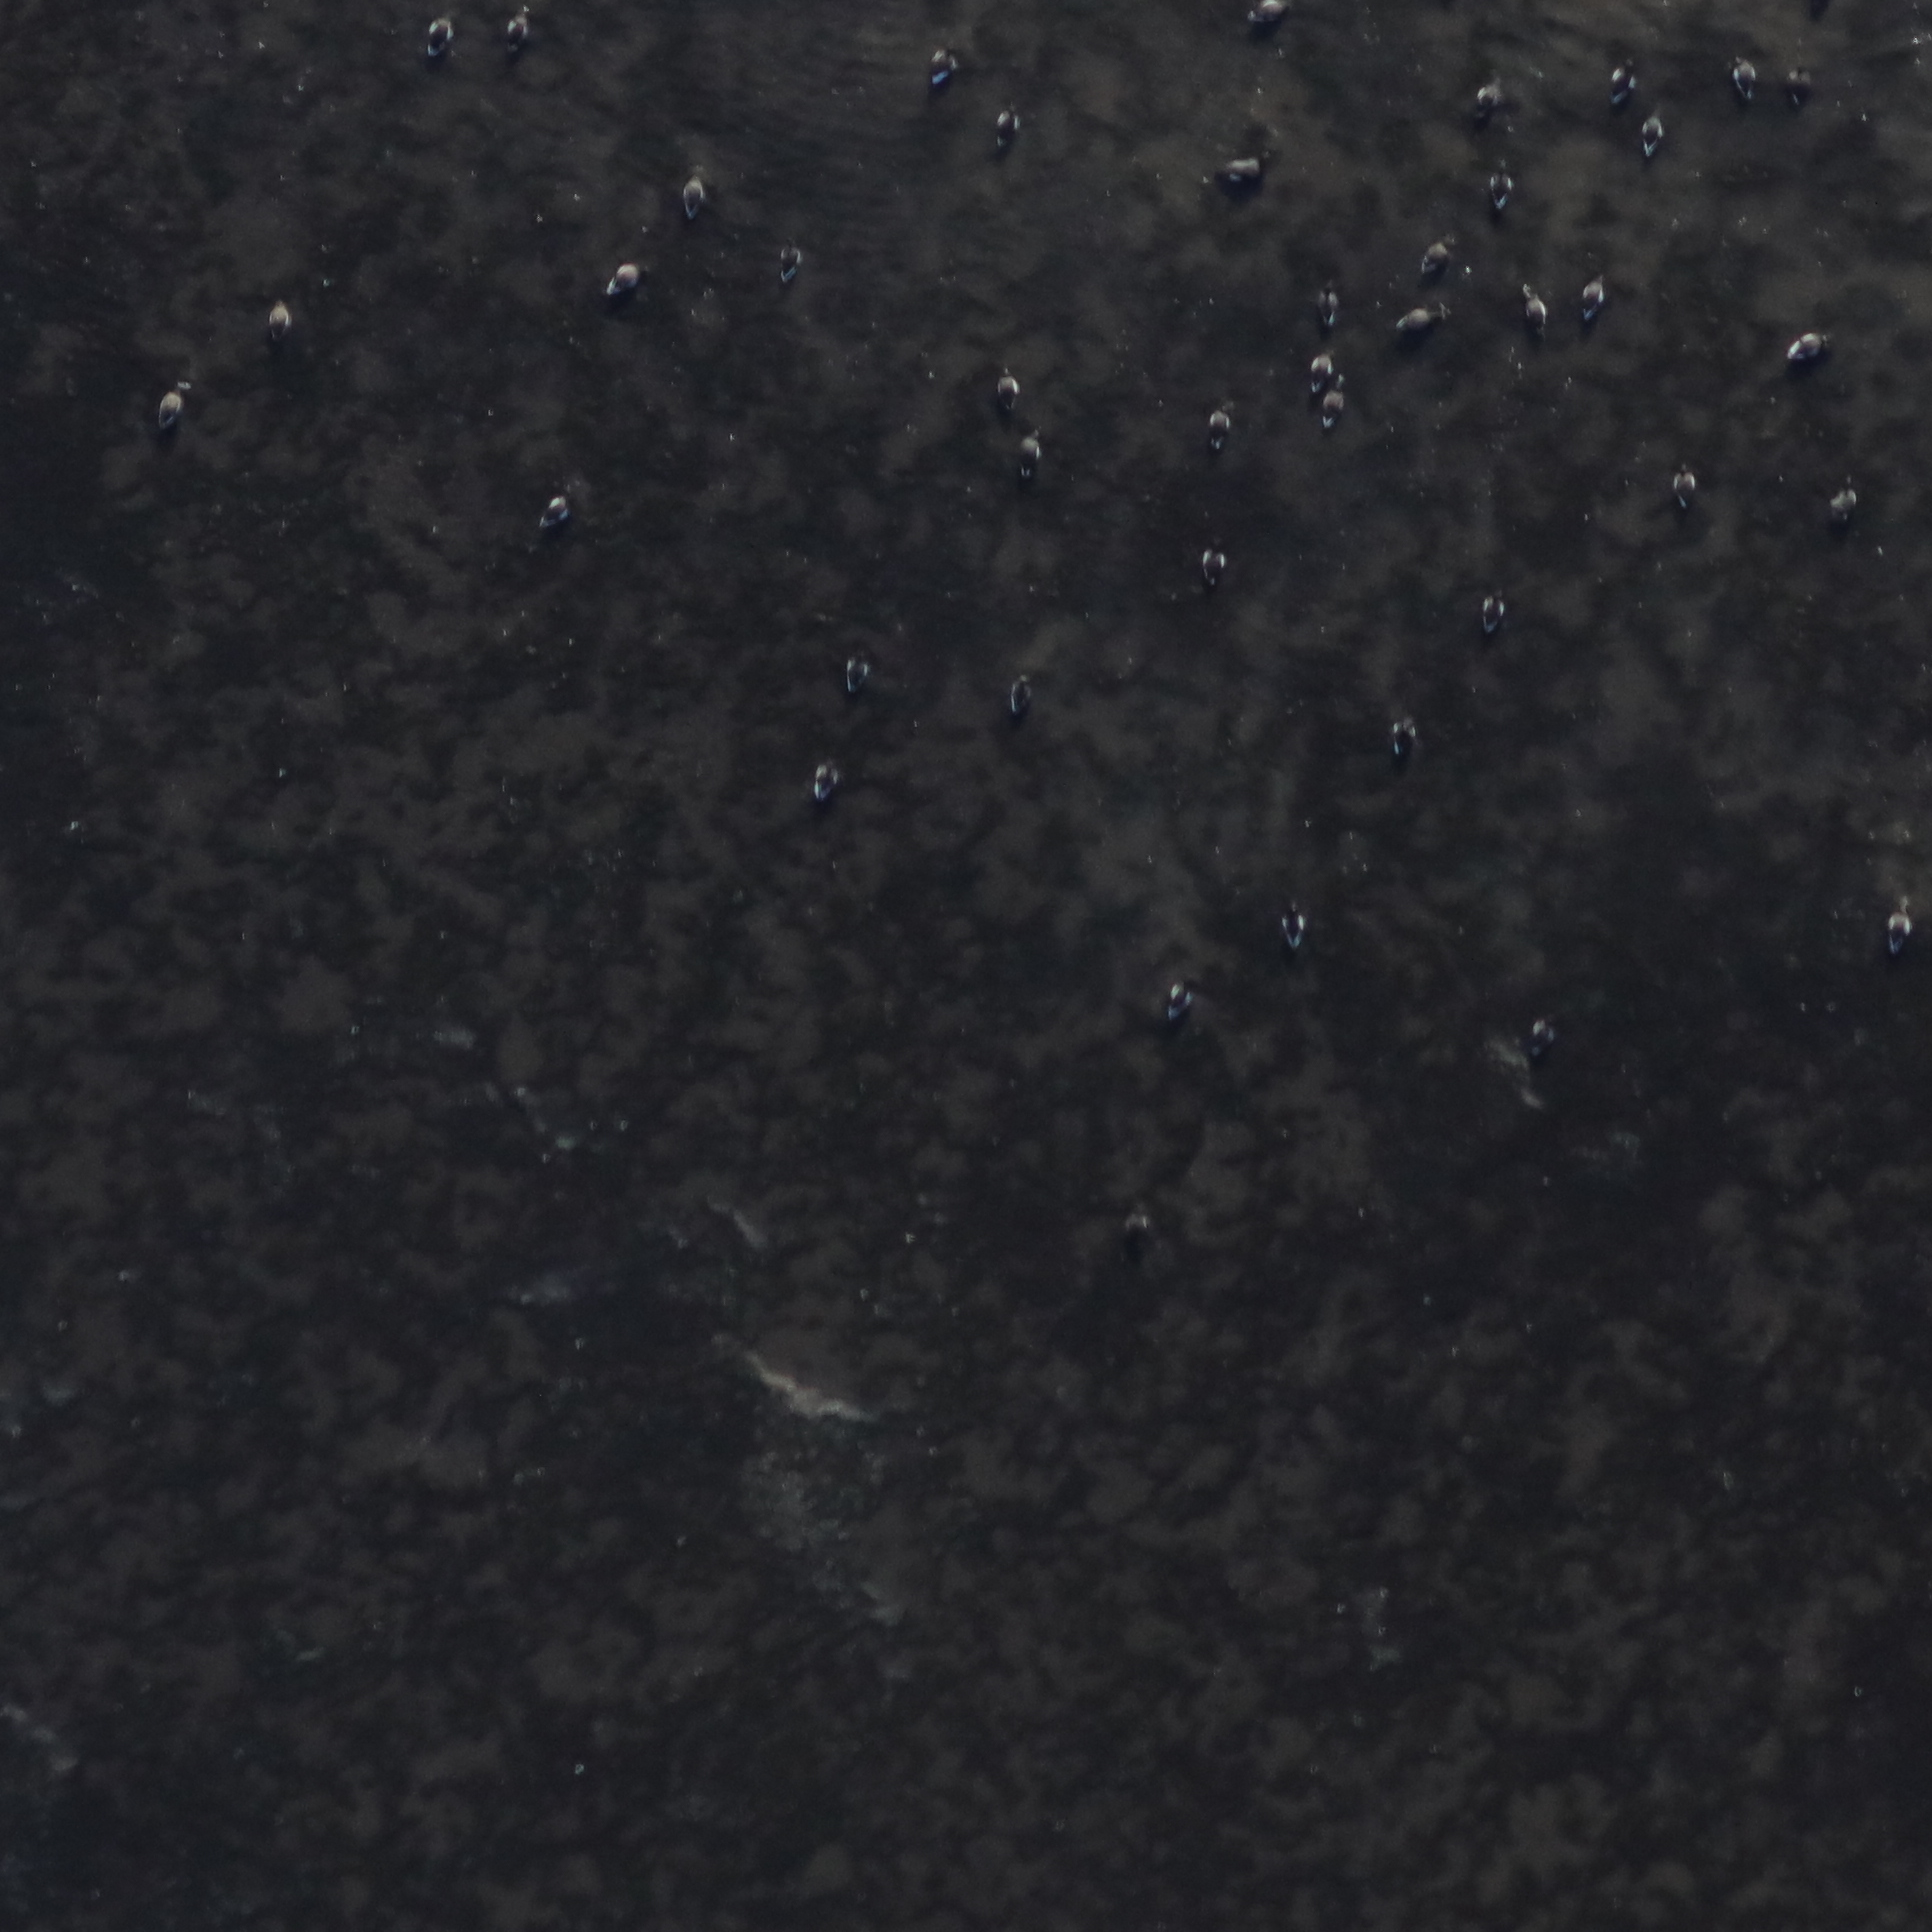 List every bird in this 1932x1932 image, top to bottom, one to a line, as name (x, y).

brant (1270, 11)
brant (520, 29)
brant (441, 38)
brant (946, 67)
brant (1744, 75)
brant (1623, 84)
brant (1800, 86)
brant (1485, 100)
brant (1007, 128)
brant (1651, 133)
brant (1240, 168)
brant (1499, 189)
brant (695, 194)
brant (1437, 257)
brant (789, 260)
brant (627, 278)
brant (1332, 297)
brant (1592, 297)
brant (1534, 308)
brant (279, 320)
brant (1428, 326)
brant (1807, 347)
brant (1322, 367)
brant (1008, 382)
brant (1329, 400)
brant (172, 404)
brant (1221, 426)
brant (1035, 448)
brant (1683, 484)
brant (1840, 504)
brant (557, 512)
brant (1211, 564)
brant (1492, 613)
brant (858, 672)
brant (1023, 696)
brant (1399, 736)
brant (827, 782)
brant (1293, 928)
brant (1897, 929)
brant (1182, 1000)
brant (1541, 1035)
brant (1142, 1229)